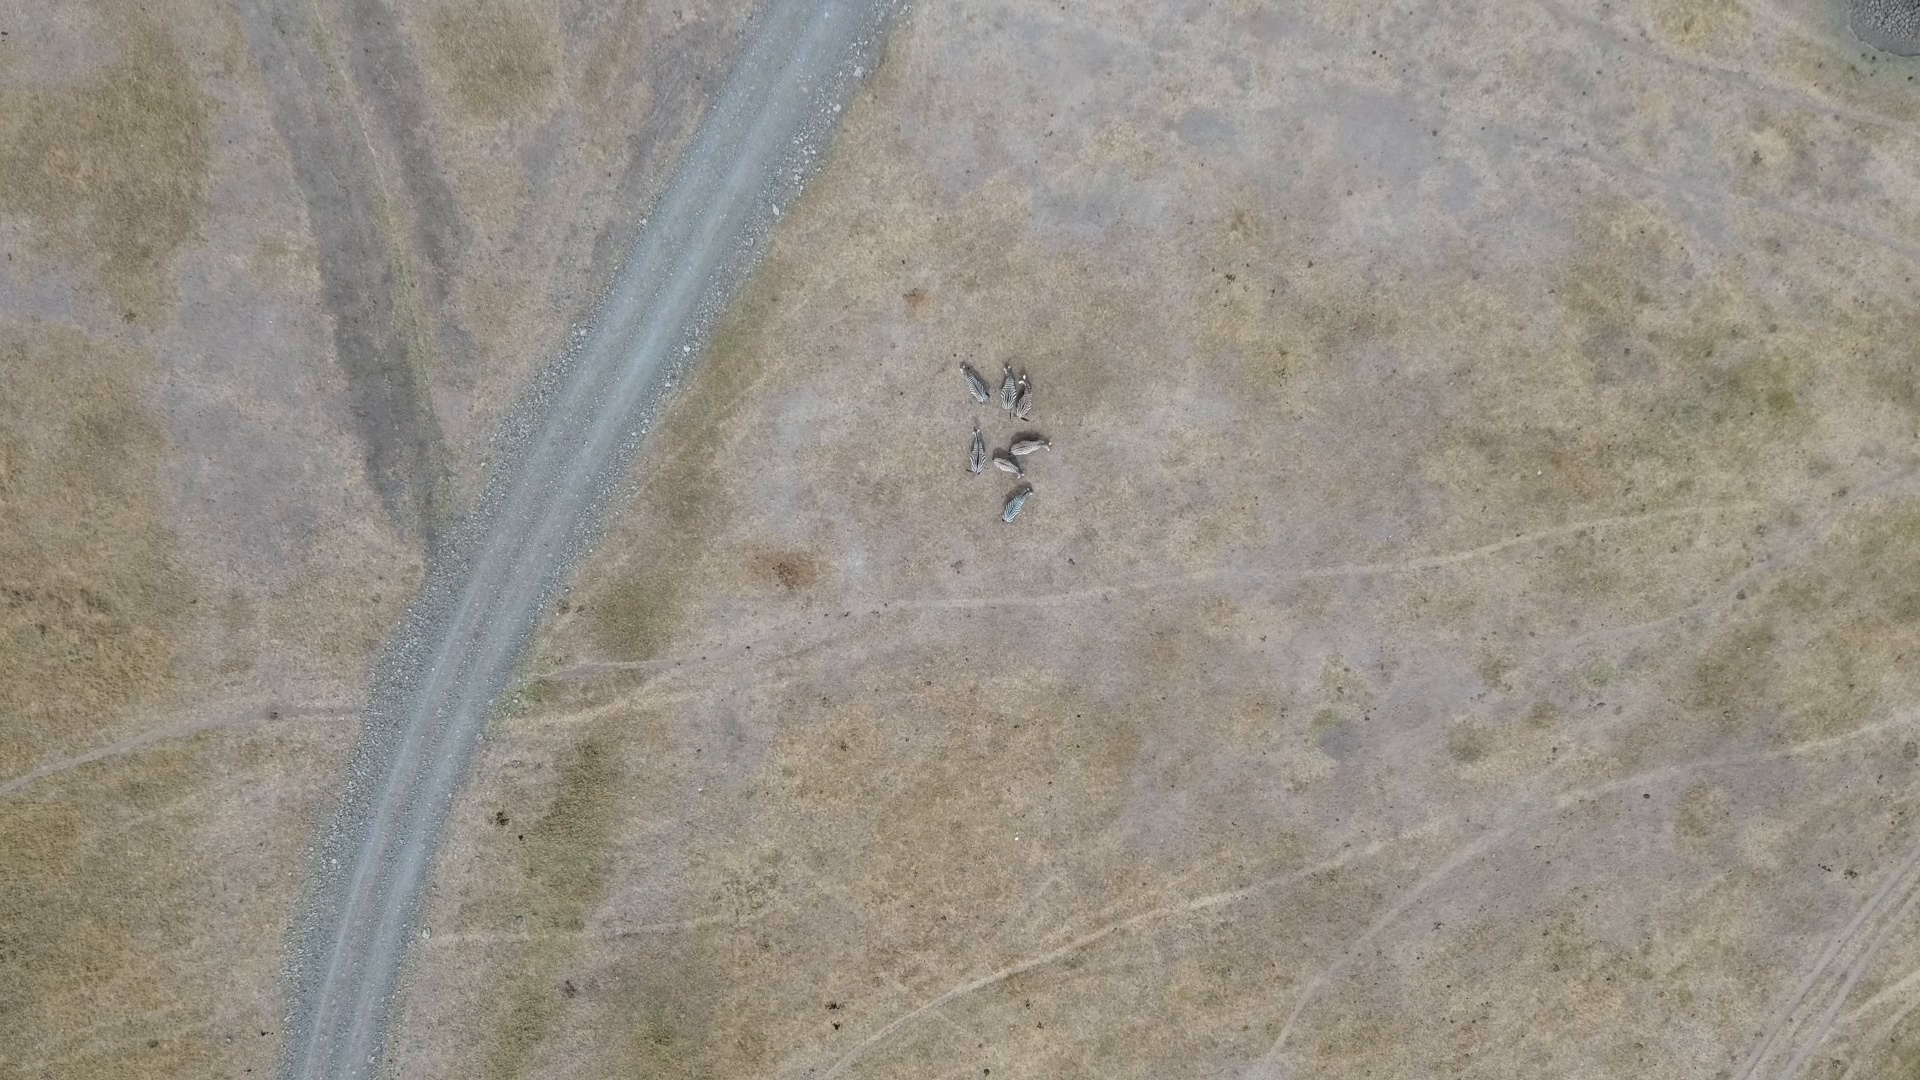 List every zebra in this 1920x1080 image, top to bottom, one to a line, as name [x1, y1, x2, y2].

zebra [960, 365, 988, 403]
zebra [1000, 365, 1016, 410]
zebra [1016, 374, 1033, 418]
zebra [970, 426, 987, 473]
zebra [1011, 439, 1054, 455]
zebra [994, 457, 1025, 480]
zebra [1002, 487, 1033, 523]